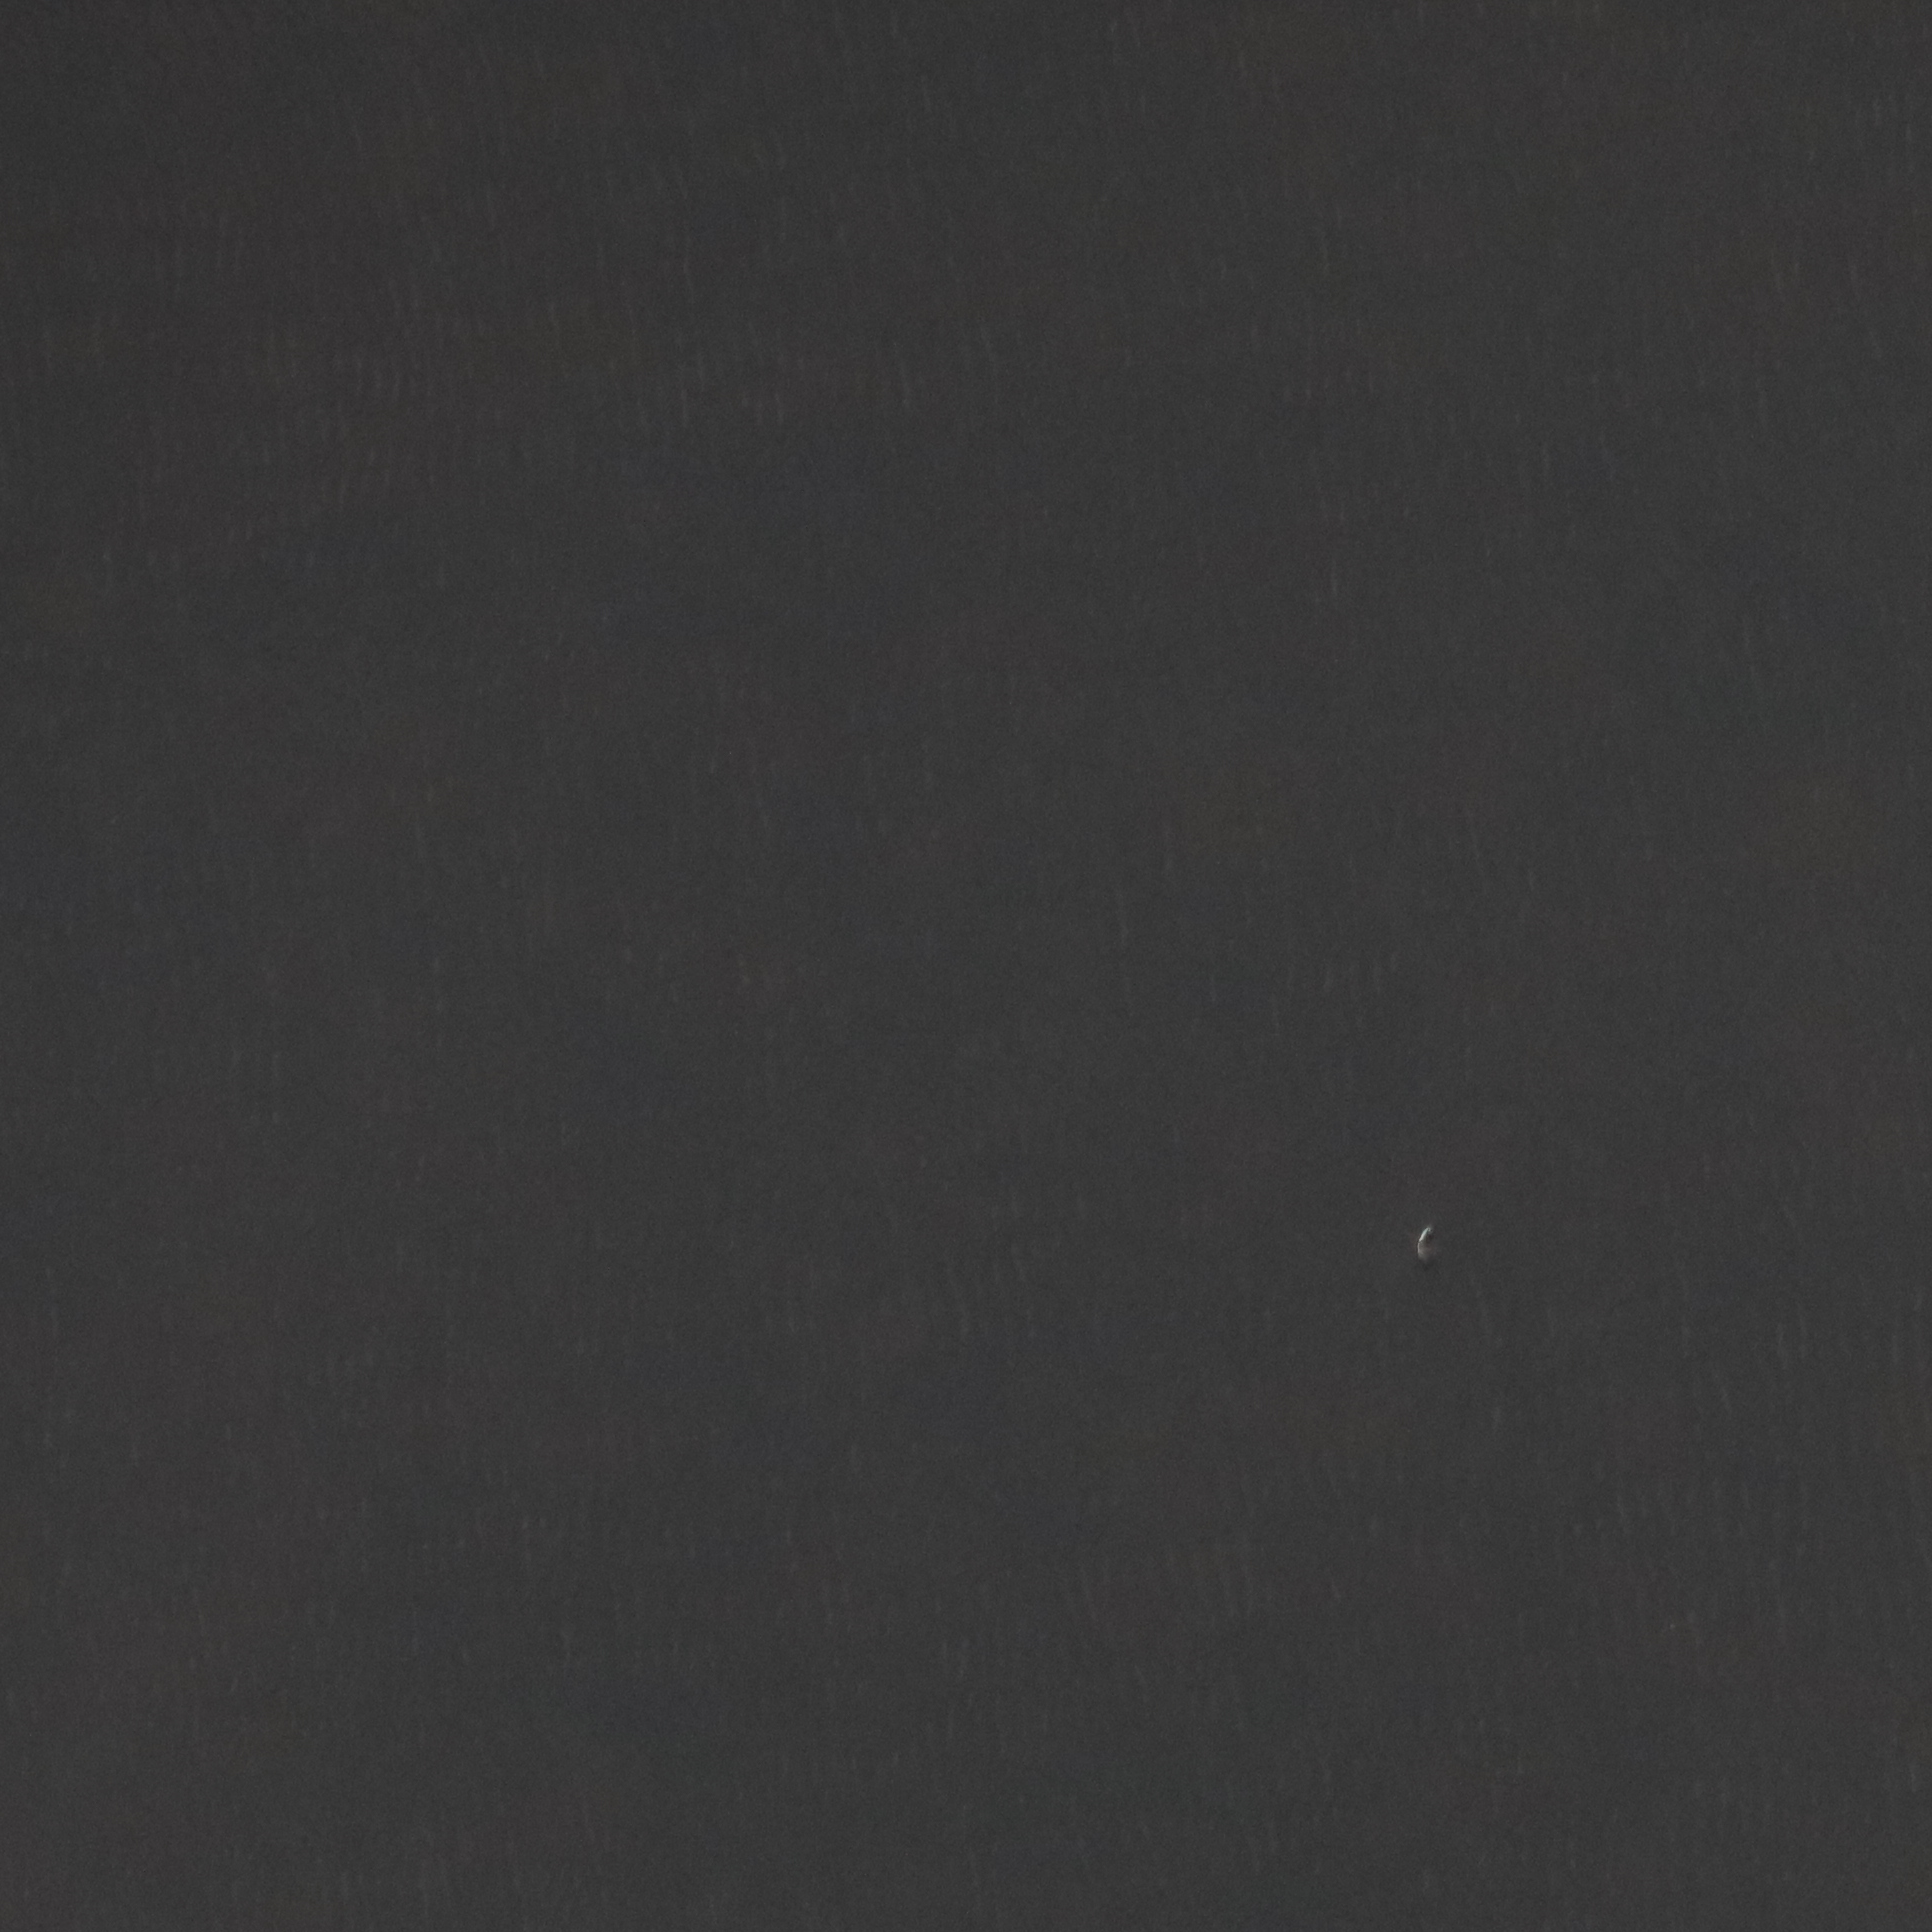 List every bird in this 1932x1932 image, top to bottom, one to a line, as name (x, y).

brant (1430, 1247)